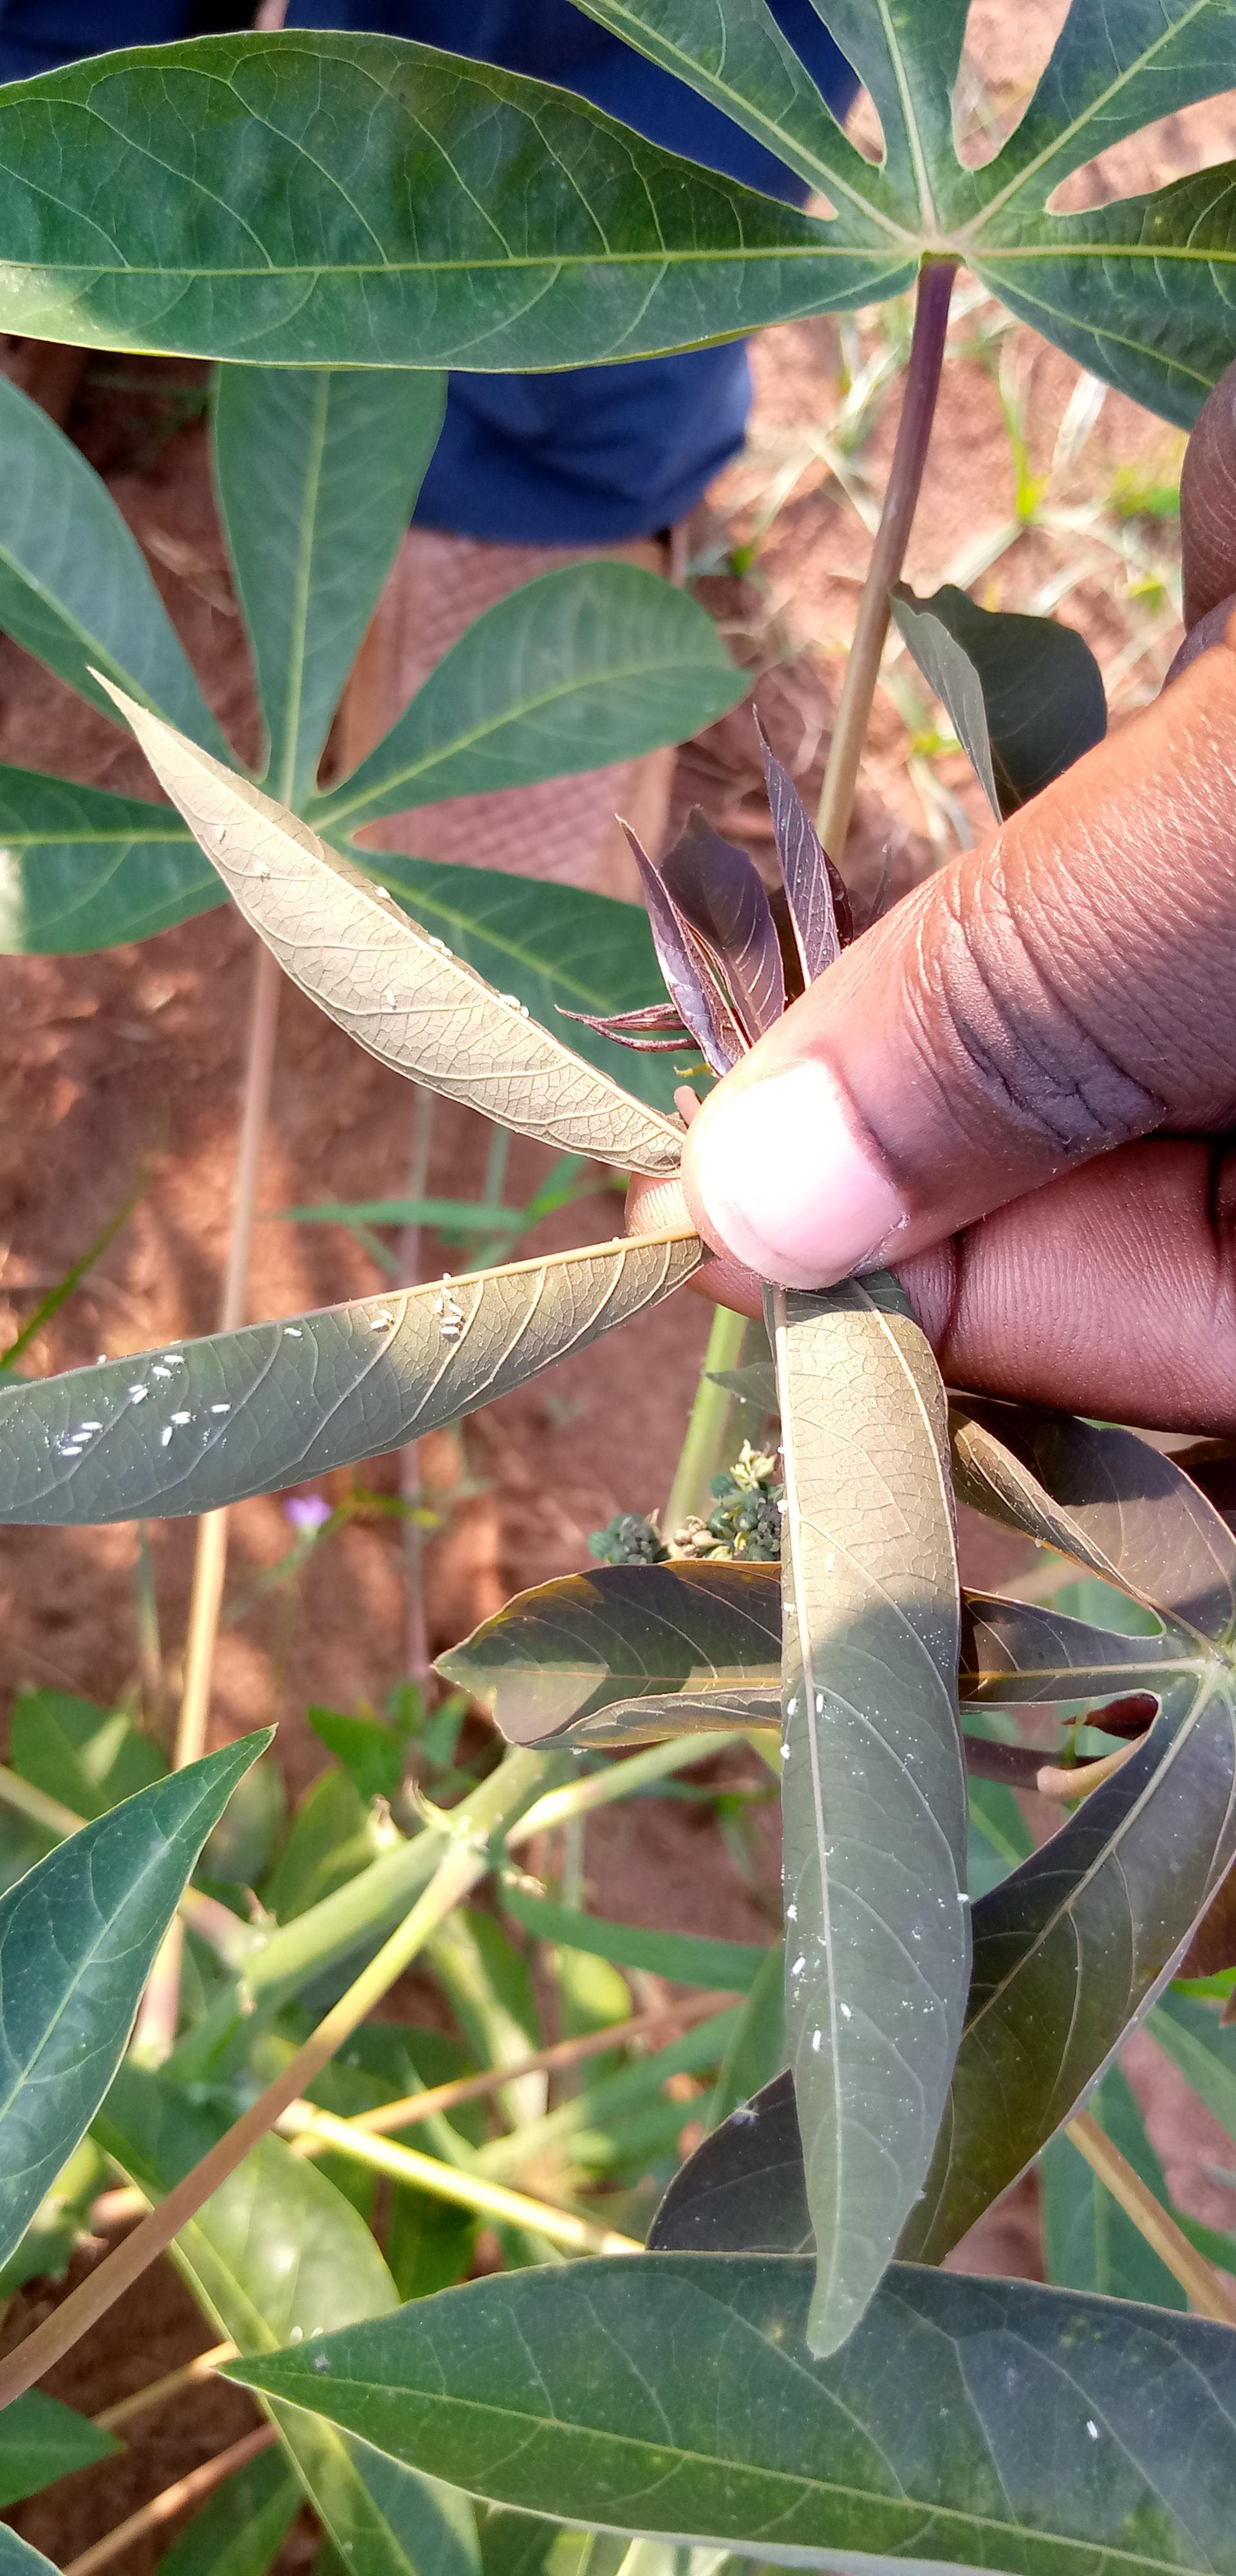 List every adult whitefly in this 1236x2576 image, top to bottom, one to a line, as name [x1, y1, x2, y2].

whitefly [214, 822, 227, 842]
whitefly [250, 858, 271, 875]
whitefly [373, 884, 392, 899]
whitefly [427, 936, 445, 948]
whitefly [440, 947, 454, 958]
whitefly [384, 987, 398, 1007]
whitefly [499, 992, 521, 1009]
whitefly [521, 1005, 531, 1018]
whitefly [442, 1271, 453, 1280]
whitefly [440, 1286, 456, 1300]
whitefly [434, 1294, 444, 1314]
whitefly [449, 1303, 464, 1316]
whitefly [380, 1308, 393, 1322]
whitefly [442, 1316, 462, 1324]
whitefly [370, 1317, 388, 1329]
whitefly [440, 1326, 460, 1335]
whitefly [283, 1327, 304, 1339]
whitefly [96, 1352, 108, 1365]
whitefly [162, 1353, 186, 1365]
whitefly [151, 1365, 174, 1378]
whitefly [128, 1383, 144, 1394]
whitefly [132, 1387, 150, 1405]
whitefly [736, 1396, 748, 1405]
whitefly [209, 1401, 232, 1413]
whitefly [171, 1410, 192, 1420]
whitefly [176, 1417, 192, 1425]
whitefly [80, 1419, 104, 1431]
whitefly [160, 1425, 173, 1446]
whitefly [71, 1432, 94, 1443]
whitefly [774, 1443, 786, 1456]
whitefly [61, 1445, 84, 1459]
whitefly [775, 1497, 790, 1514]
whitefly [825, 1549, 836, 1574]
whitefly [780, 1598, 797, 1614]
whitefly [814, 1690, 826, 1714]
whitefly [784, 1694, 798, 1716]
whitefly [779, 1741, 792, 1760]
whitefly [955, 1891, 971, 1904]
whitefly [787, 1909, 799, 1918]
whitefly [790, 1955, 806, 1976]
whitefly [836, 2000, 855, 2022]
whitefly [810, 2027, 822, 2053]
whitefly [728, 2097, 763, 2125]
whitefly [1083, 2418, 1103, 2441]